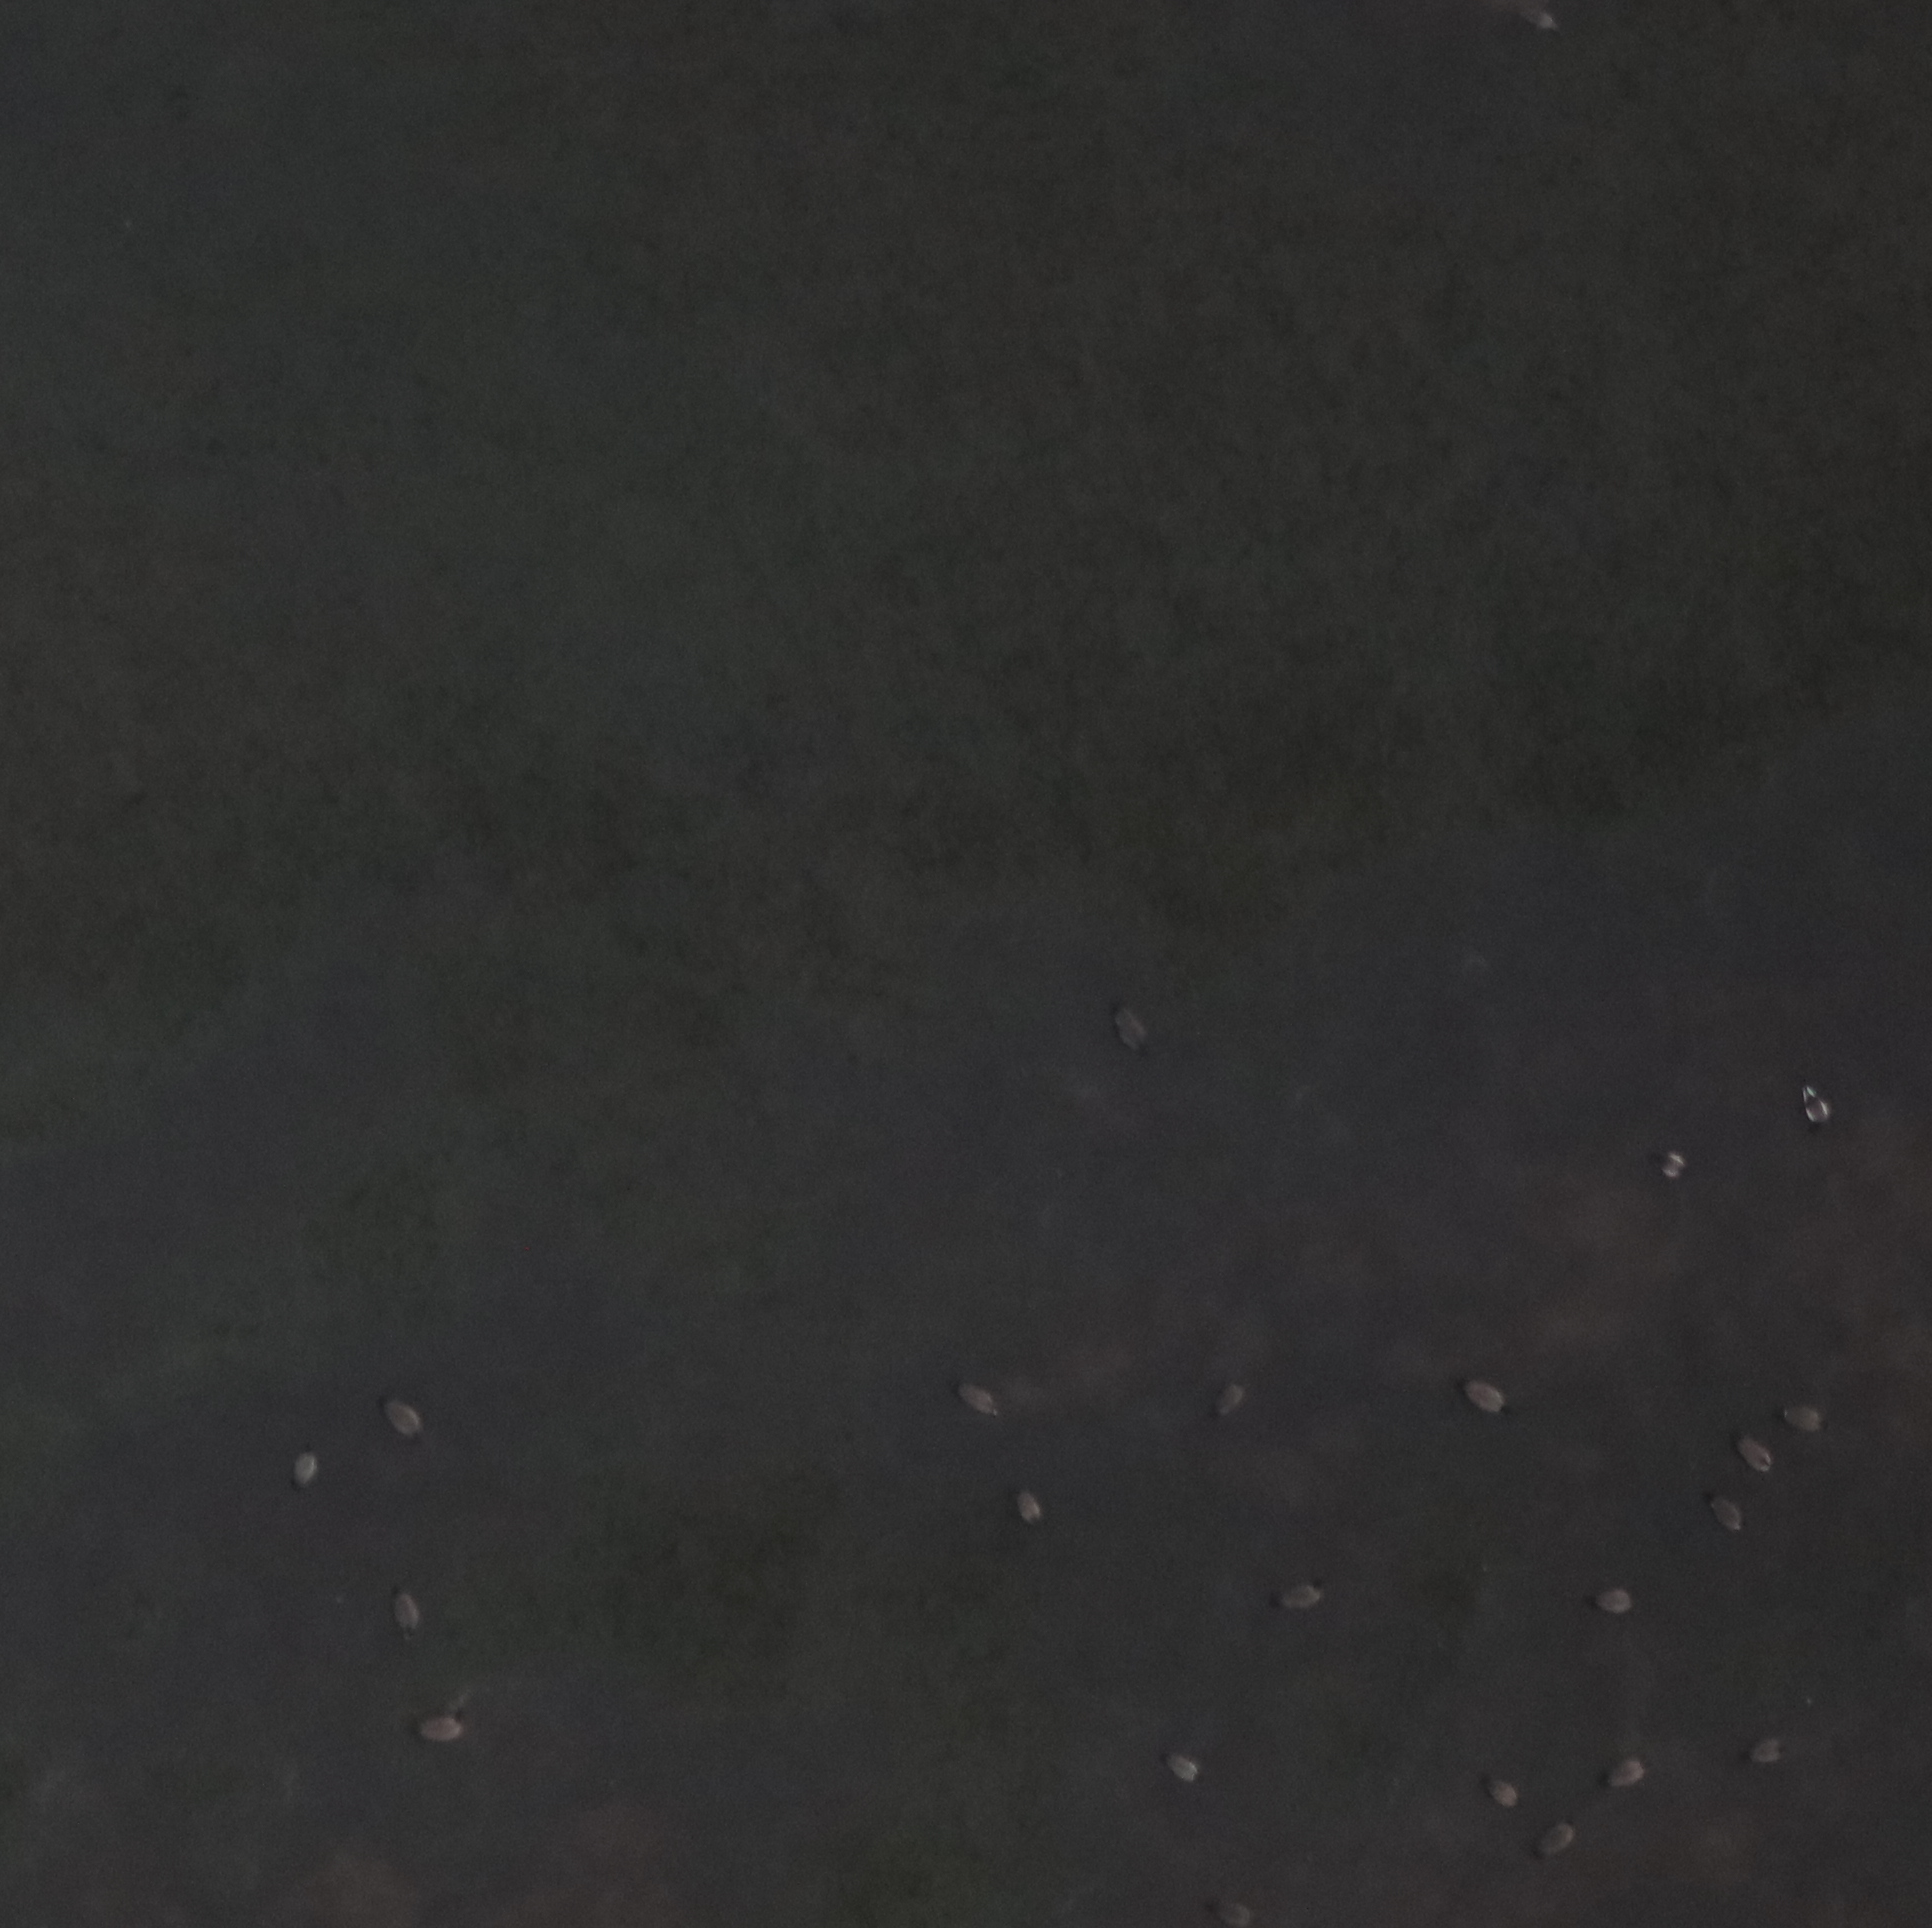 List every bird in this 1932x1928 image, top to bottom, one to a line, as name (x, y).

Canada goose (1132, 1031)
brant (1815, 1107)
brant (1671, 1160)
Canada goose (986, 1394)
Canada goose (1483, 1396)
Canada goose (1235, 1405)
Canada goose (402, 1423)
Canada goose (1803, 1423)
Canada goose (1761, 1451)
Canada goose (308, 1470)
Canada goose (1729, 1512)
Canada goose (1030, 1514)
Canada goose (1303, 1601)
Canada goose (1616, 1606)
Canada goose (406, 1613)
Canada goose (441, 1724)
Canada goose (1772, 1749)
Canada goose (1627, 1768)
Canada goose (1182, 1770)
Canada goose (1499, 1787)
Canada goose (1558, 1834)
Canada goose (1235, 1915)